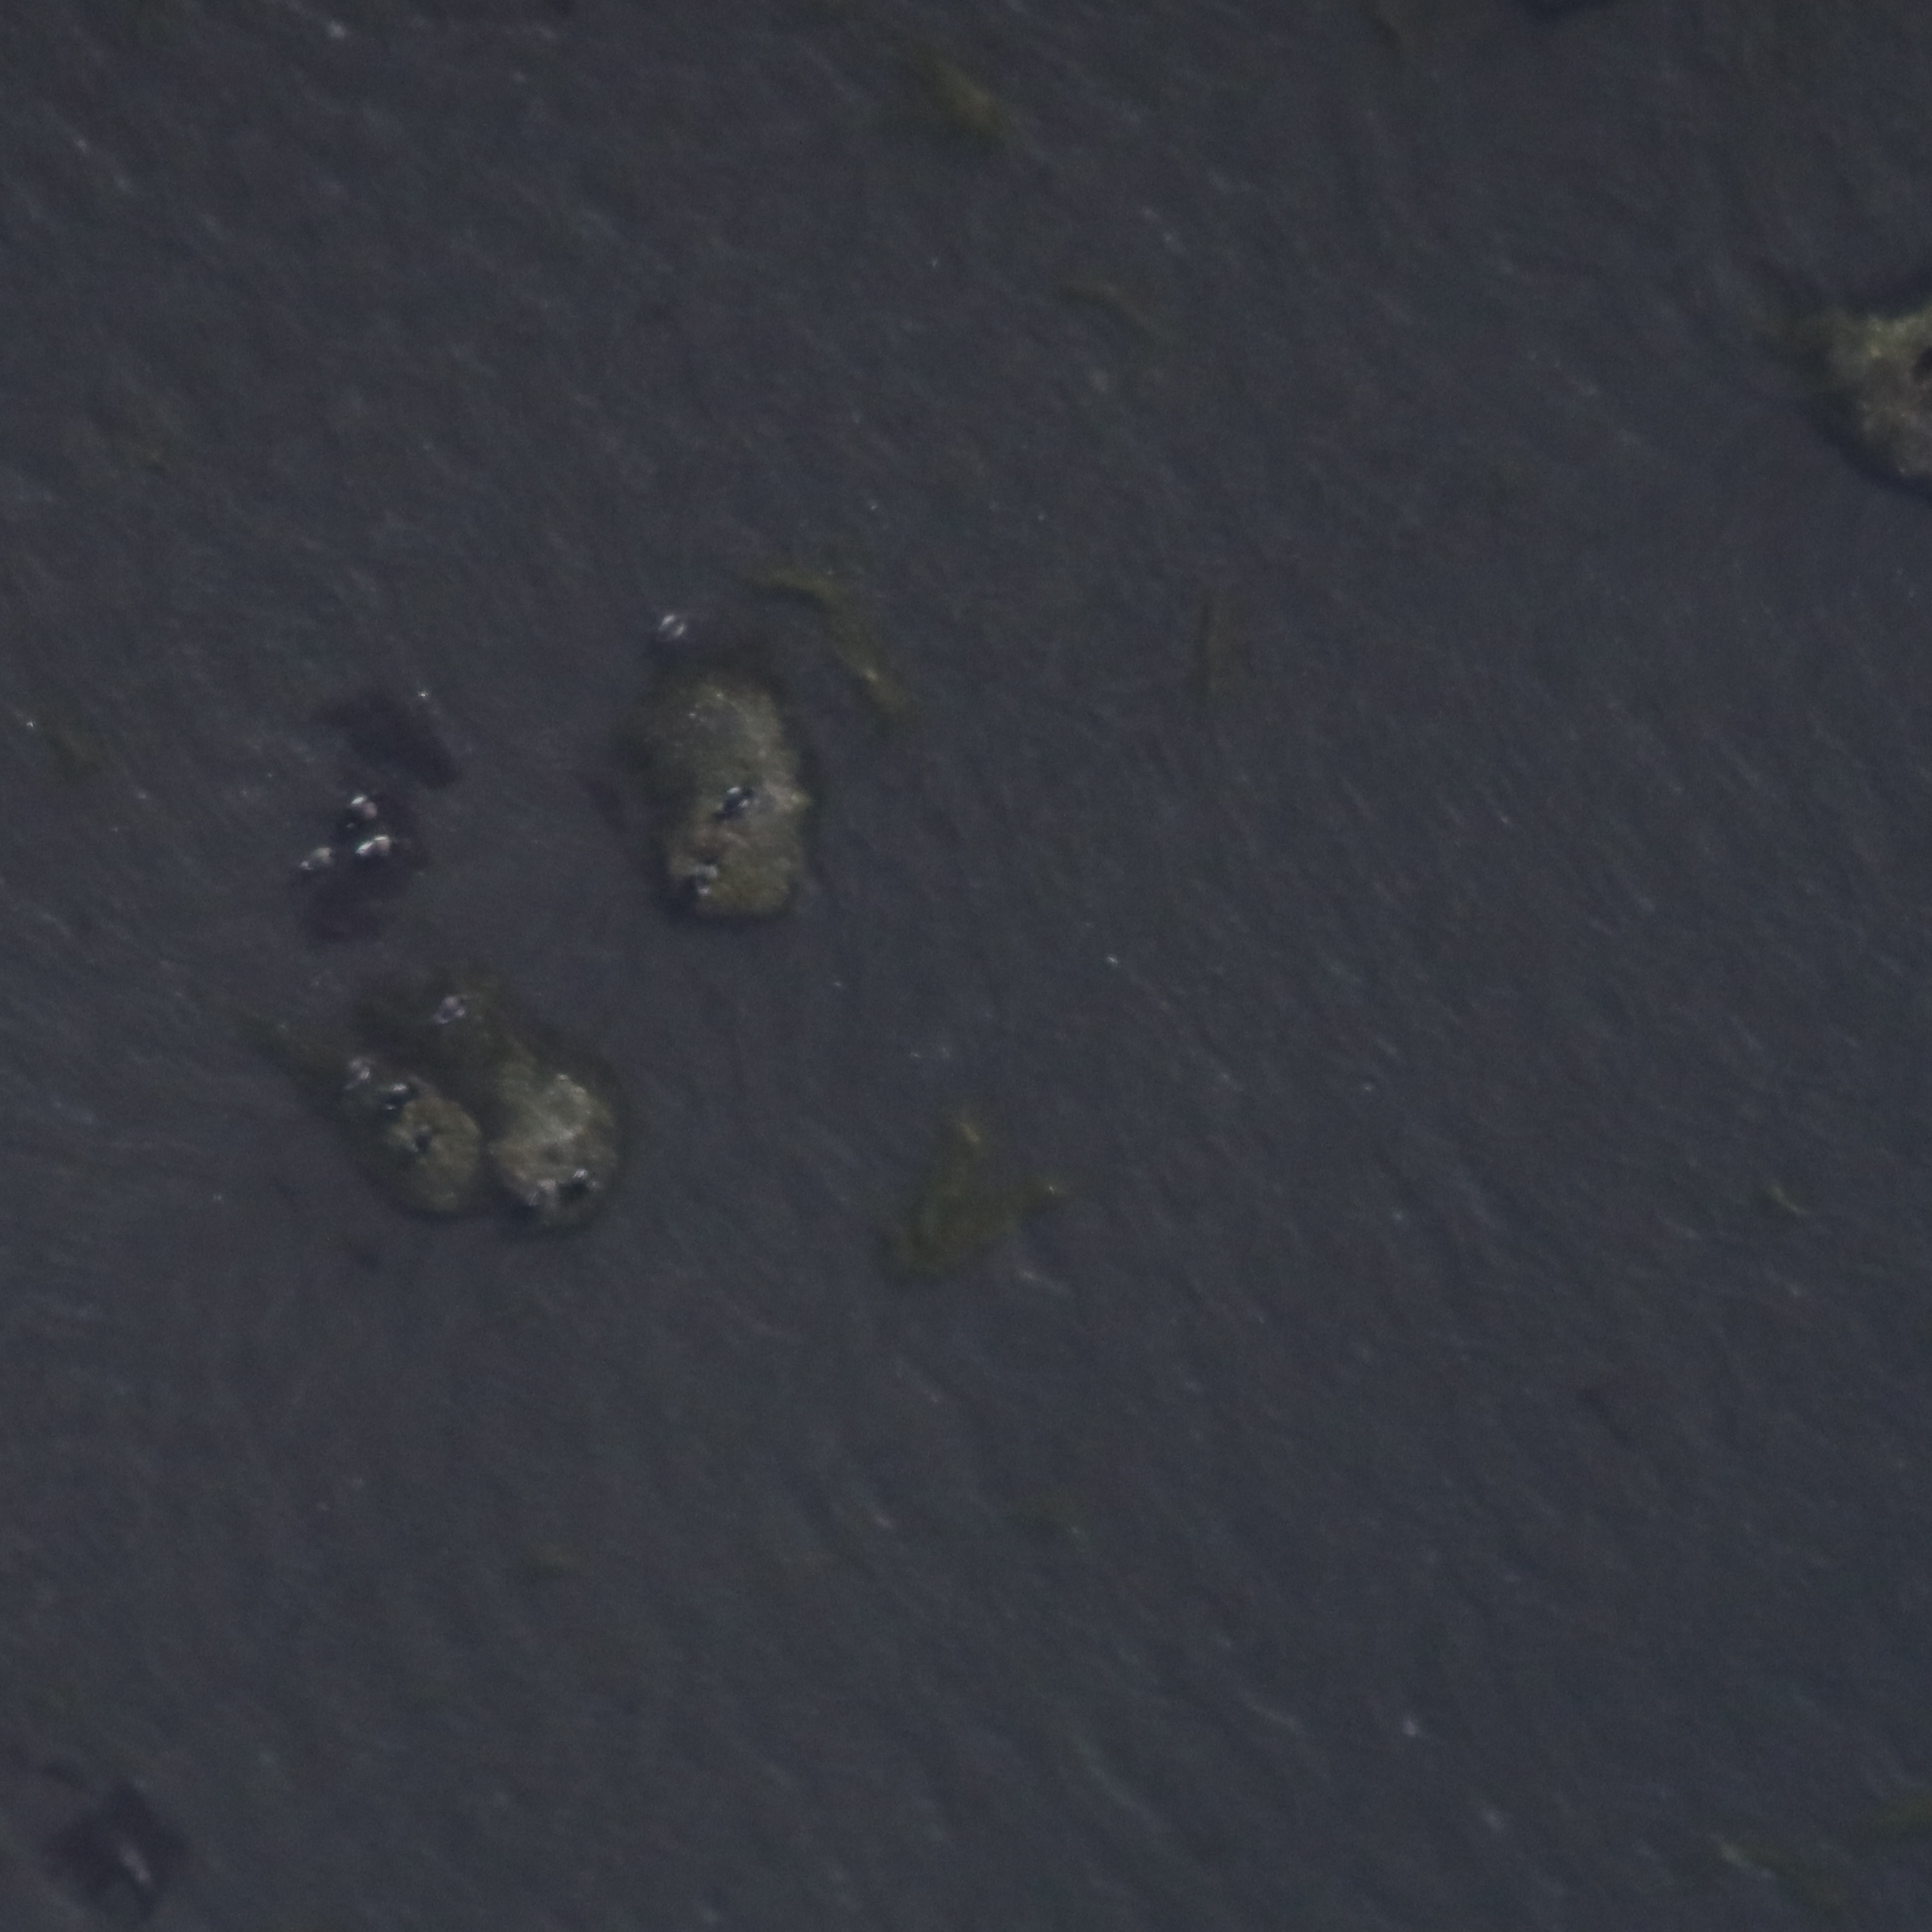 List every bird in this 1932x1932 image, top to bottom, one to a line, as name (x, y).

brant (675, 627)
brant (734, 800)
brant (368, 808)
brant (373, 848)
brant (320, 856)
brant (701, 881)
brant (454, 1012)
brant (359, 1075)
brant (396, 1091)
brant (418, 1134)
brant (575, 1188)